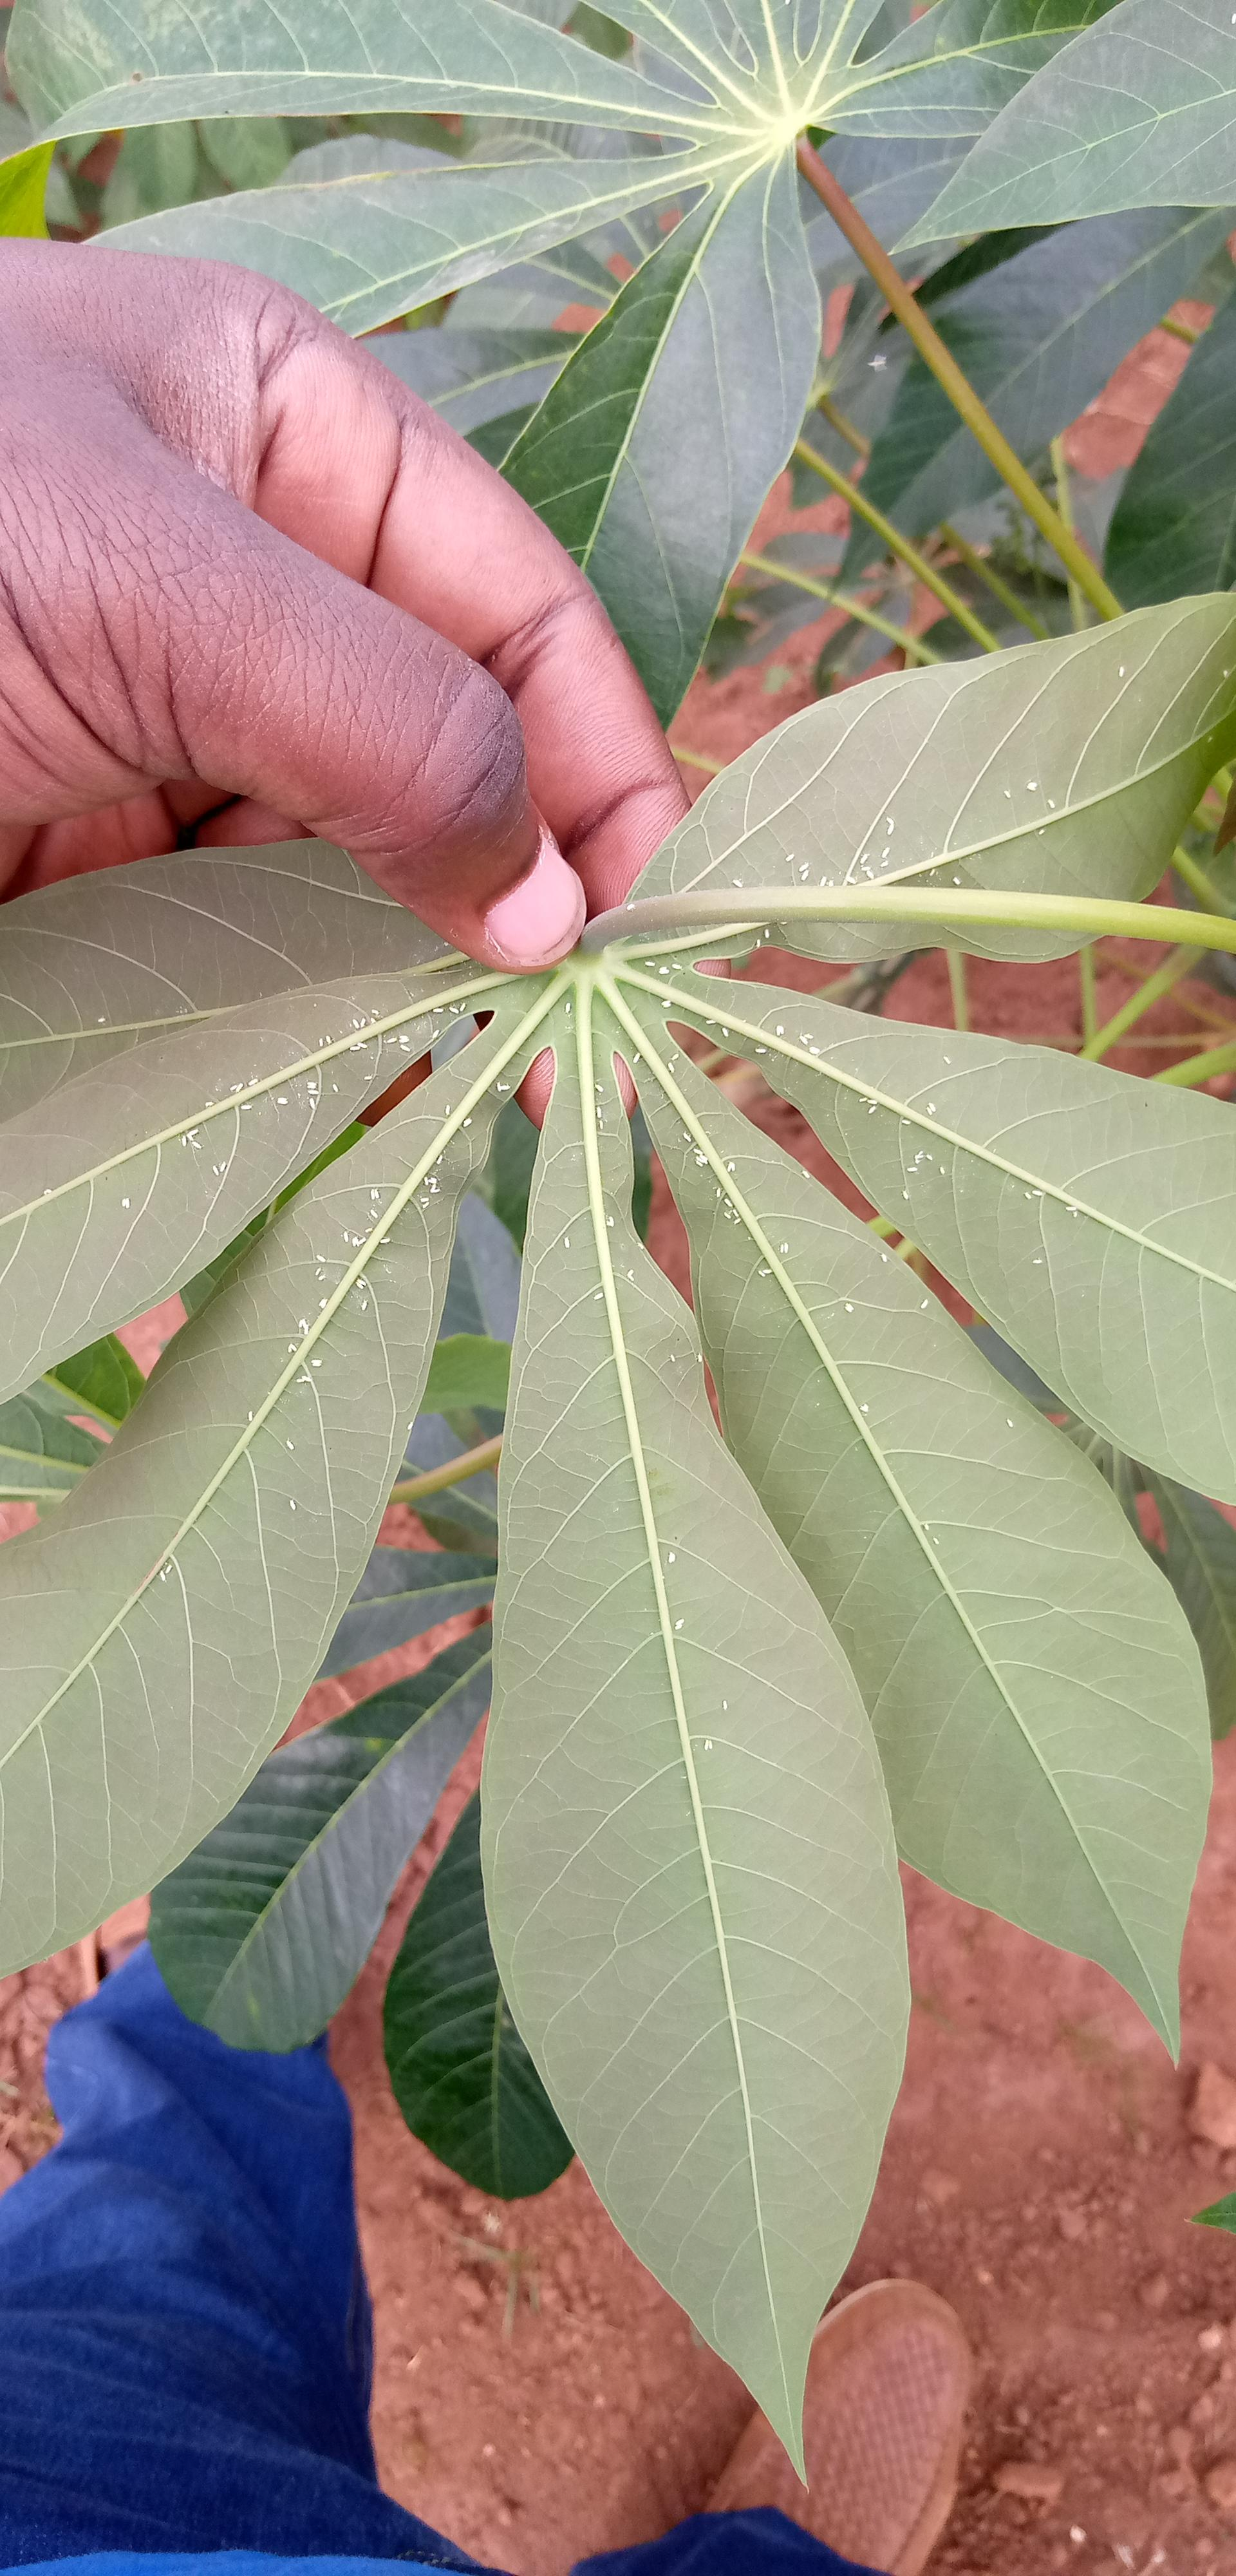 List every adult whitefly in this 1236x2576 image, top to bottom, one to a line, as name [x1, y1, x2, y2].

whitefly [865, 351, 891, 374]
whitefly [1117, 664, 1125, 679]
whitefly [1027, 781, 1039, 788]
whitefly [1025, 785, 1036, 792]
whitefly [1001, 788, 1012, 800]
whitefly [1045, 796, 1058, 810]
whitefly [884, 816, 897, 824]
whitefly [885, 824, 896, 836]
whitefly [1037, 827, 1045, 838]
whitefly [879, 846, 892, 858]
whitefly [783, 852, 795, 864]
whitefly [859, 852, 869, 865]
whitefly [878, 860, 892, 869]
whitefly [796, 862, 811, 872]
whitefly [859, 866, 872, 870]
whitefly [926, 867, 937, 878]
whitefly [800, 869, 810, 882]
whitefly [865, 870, 875, 880]
whitefly [819, 875, 827, 887]
whitefly [843, 875, 858, 885]
whitefly [951, 875, 963, 887]
whitefly [731, 877, 745, 888]
whitefly [827, 879, 834, 887]
whitefly [625, 903, 637, 911]
whitefly [762, 927, 772, 941]
whitefly [754, 937, 762, 949]
whitefly [642, 960, 655, 968]
whitefly [670, 962, 683, 971]
whitefly [658, 966, 668, 971]
whitefly [657, 970, 671, 975]
whitefly [659, 999, 670, 1005]
whitefly [564, 1000, 572, 1015]
whitefly [460, 1001, 466, 1012]
whitefly [662, 1003, 671, 1009]
whitefly [447, 1006, 460, 1015]
whitefly [431, 1007, 445, 1014]
whitefly [370, 1007, 381, 1018]
whitefly [96, 1016, 107, 1025]
whitefly [360, 1017, 368, 1029]
whitefly [370, 1017, 377, 1025]
whitefly [351, 1018, 360, 1029]
whitefly [704, 1019, 716, 1025]
whitefly [775, 1023, 780, 1037]
whitefly [780, 1025, 786, 1037]
whitefly [720, 1026, 731, 1038]
whitefly [431, 1028, 441, 1040]
whitefly [803, 1032, 815, 1040]
whitefly [325, 1034, 333, 1045]
whitefly [397, 1034, 409, 1039]
whitefly [799, 1035, 808, 1045]
whitefly [386, 1036, 398, 1045]
whitefly [318, 1037, 324, 1048]
whitefly [397, 1039, 411, 1043]
whitefly [356, 1042, 369, 1049]
whitefly [398, 1044, 412, 1054]
whitefly [348, 1045, 360, 1051]
whitefly [753, 1046, 767, 1054]
whitefly [809, 1046, 821, 1054]
whitefly [809, 1049, 817, 1056]
whitefly [632, 1050, 643, 1065]
whitefly [670, 1052, 680, 1061]
whitefly [941, 1054, 954, 1066]
whitefly [666, 1061, 676, 1075]
whitefly [362, 1074, 373, 1081]
whitefly [247, 1077, 259, 1087]
whitefly [496, 1080, 501, 1093]
whitefly [306, 1081, 319, 1086]
whitefly [236, 1083, 244, 1094]
whitefly [332, 1083, 341, 1094]
whitefly [592, 1083, 606, 1094]
whitefly [501, 1083, 511, 1092]
whitefly [228, 1084, 238, 1092]
whitefly [306, 1084, 317, 1090]
whitefly [306, 1089, 321, 1096]
whitefly [276, 1097, 288, 1101]
whitefly [308, 1097, 316, 1111]
whitefly [857, 1097, 868, 1103]
whitefly [867, 1099, 879, 1105]
whitefly [203, 1101, 216, 1108]
whitefly [276, 1101, 288, 1105]
whitefly [928, 1101, 938, 1113]
whitefly [445, 1103, 451, 1117]
whitefly [239, 1104, 253, 1111]
whitefly [867, 1104, 877, 1115]
whitefly [595, 1104, 603, 1118]
whitefly [926, 1105, 933, 1116]
whitefly [463, 1117, 471, 1124]
whitefly [899, 1117, 912, 1128]
whitefly [598, 1119, 604, 1131]
whitefly [463, 1119, 472, 1129]
whitefly [189, 1128, 199, 1135]
whitefly [682, 1132, 694, 1143]
whitefly [186, 1133, 196, 1142]
whitefly [180, 1134, 187, 1148]
whitefly [191, 1141, 202, 1150]
whitefly [692, 1148, 704, 1155]
whitefly [913, 1148, 925, 1165]
whitefly [925, 1153, 934, 1162]
whitefly [435, 1153, 444, 1166]
whitefly [698, 1154, 709, 1160]
whitefly [695, 1155, 702, 1161]
whitefly [219, 1160, 227, 1173]
whitefly [695, 1160, 704, 1168]
whitefly [702, 1160, 709, 1165]
whitefly [726, 1160, 732, 1173]
whitefly [731, 1160, 736, 1174]
whitefly [211, 1164, 220, 1177]
whitefly [939, 1165, 946, 1177]
whitefly [905, 1166, 918, 1173]
whitefly [800, 1168, 810, 1180]
whitefly [424, 1175, 429, 1186]
whitefly [430, 1177, 438, 1180]
whitefly [427, 1179, 437, 1184]
whitefly [429, 1183, 436, 1193]
whitefly [713, 1186, 722, 1198]
whitefly [46, 1188, 53, 1193]
whitefly [368, 1188, 375, 1202]
whitefly [433, 1188, 441, 1194]
whitefly [374, 1188, 381, 1200]
whitefly [1030, 1188, 1044, 1197]
whitefly [901, 1189, 910, 1201]
whitefly [1023, 1191, 1031, 1201]
whitefly [126, 1196, 131, 1210]
whitefly [418, 1196, 431, 1202]
whitefly [121, 1197, 126, 1208]
whitefly [722, 1197, 733, 1208]
whitefly [421, 1201, 430, 1211]
whitefly [1063, 1205, 1077, 1211]
whitefly [369, 1208, 380, 1220]
whitefly [731, 1208, 740, 1217]
whitefly [723, 1211, 732, 1219]
whitefly [1072, 1211, 1079, 1219]
whitefly [608, 1215, 615, 1228]
whitefly [733, 1217, 743, 1226]
whitefly [605, 1220, 610, 1227]
whitefly [363, 1226, 374, 1233]
whitefly [342, 1228, 350, 1244]
whitefly [355, 1235, 360, 1249]
whitefly [562, 1236, 572, 1249]
whitefly [351, 1236, 355, 1247]
whitefly [359, 1236, 367, 1246]
whitefly [379, 1238, 391, 1244]
whitefly [636, 1240, 646, 1252]
whitefly [778, 1242, 784, 1255]
whitefly [783, 1242, 790, 1255]
whitefly [879, 1252, 888, 1264]
whitefly [314, 1253, 326, 1264]
whitefly [1031, 1258, 1044, 1265]
whitefly [314, 1267, 322, 1276]
whitefly [626, 1267, 635, 1275]
whitefly [762, 1268, 773, 1275]
whitefly [756, 1269, 765, 1278]
whitefly [317, 1274, 326, 1283]
whitefly [626, 1274, 636, 1283]
whitefly [356, 1278, 368, 1287]
whitefly [355, 1281, 364, 1290]
whitefly [591, 1291, 604, 1302]
whitefly [359, 1296, 368, 1314]
whitefly [317, 1297, 325, 1308]
whitefly [321, 1298, 328, 1311]
whitefly [917, 1298, 932, 1312]
whitefly [845, 1302, 855, 1311]
whitefly [843, 1305, 852, 1314]
whitefly [301, 1318, 308, 1327]
whitefly [297, 1319, 302, 1329]
whitefly [304, 1323, 309, 1336]
whitefly [289, 1342, 298, 1353]
whitefly [288, 1345, 293, 1354]
whitefly [695, 1352, 704, 1365]
whitefly [668, 1353, 678, 1363]
whitefly [310, 1358, 323, 1363]
whitefly [311, 1363, 323, 1368]
whitefly [301, 1375, 314, 1383]
whitefly [294, 1378, 306, 1383]
whitefly [863, 1403, 870, 1408]
whitefly [858, 1405, 868, 1414]
whitefly [248, 1409, 254, 1423]
whitefly [1005, 1417, 1016, 1429]
whitefly [285, 1438, 296, 1451]
whitefly [288, 1498, 299, 1511]
whitefly [923, 1522, 931, 1531]
whitefly [931, 1536, 941, 1546]
whitefly [667, 1549, 672, 1564]
whitefly [672, 1551, 677, 1564]
whitefly [164, 1563, 173, 1575]
whitefly [159, 1569, 167, 1584]
whitefly [674, 1618, 686, 1625]
whitefly [673, 1624, 684, 1633]
whitefly [721, 1698, 730, 1712]
whitefly [703, 1738, 709, 1752]
whitefly [709, 1739, 713, 1750]